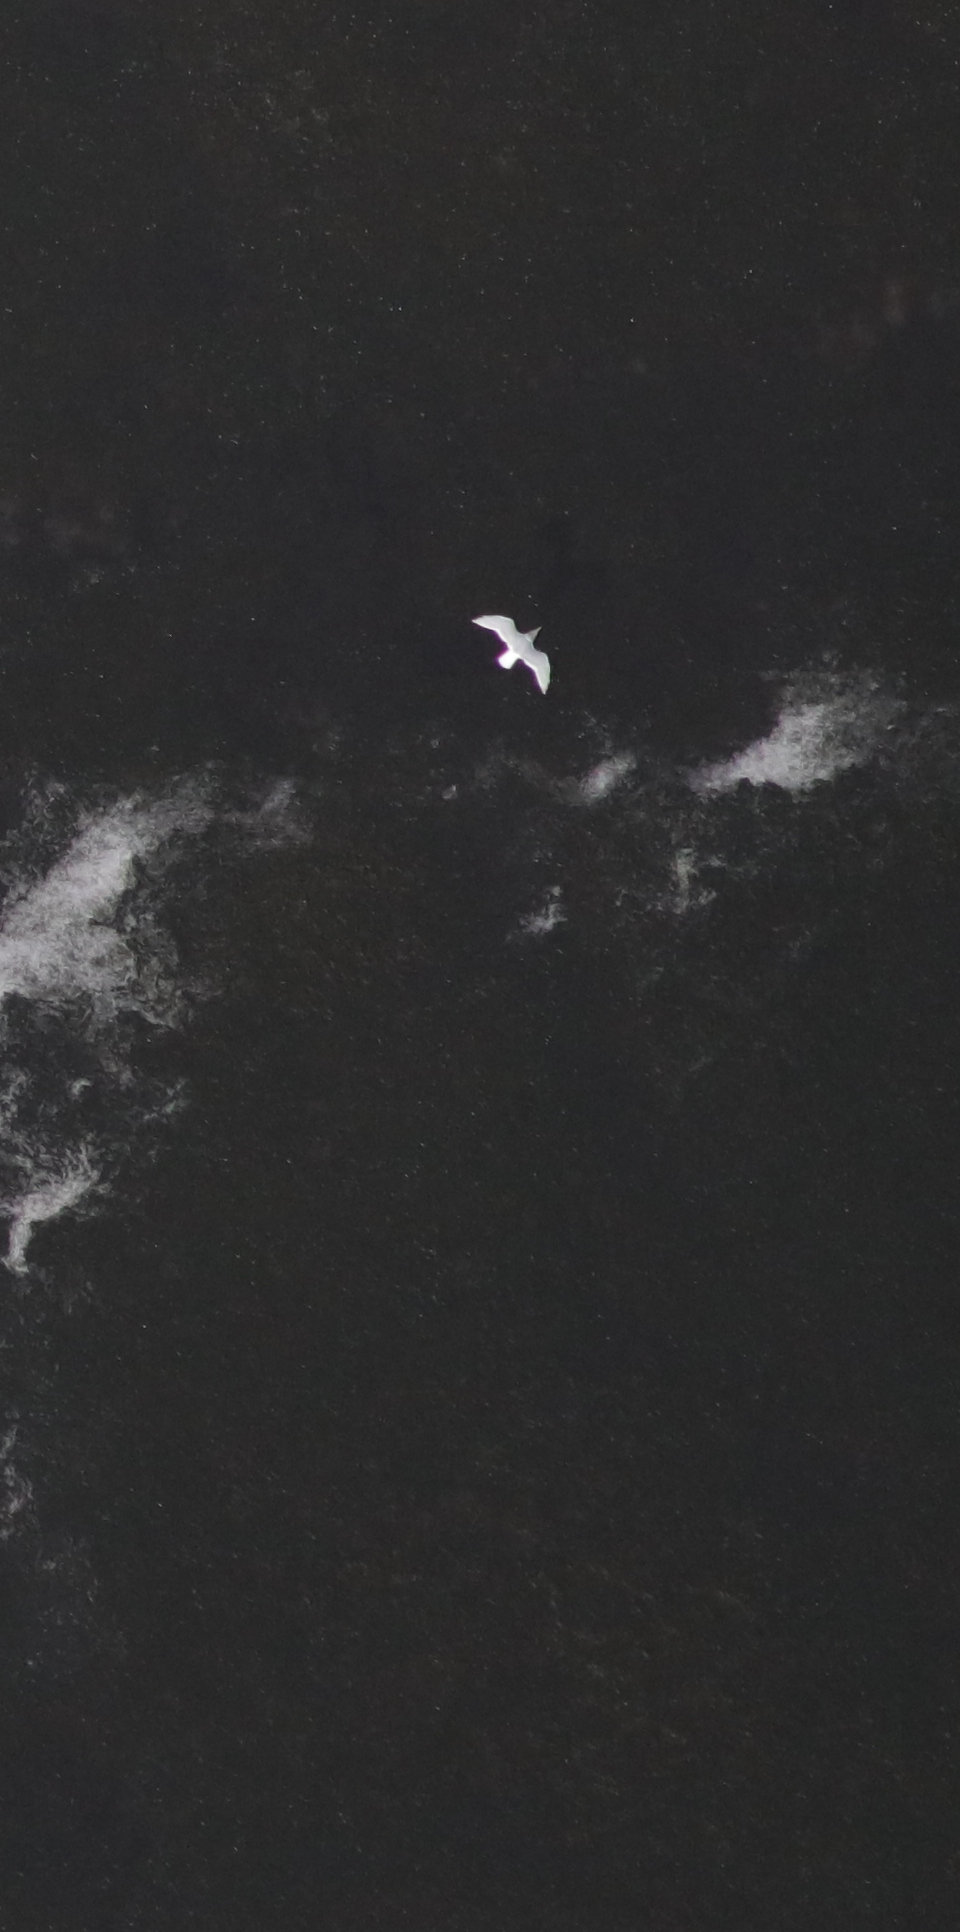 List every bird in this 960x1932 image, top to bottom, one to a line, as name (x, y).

gull (513, 646)